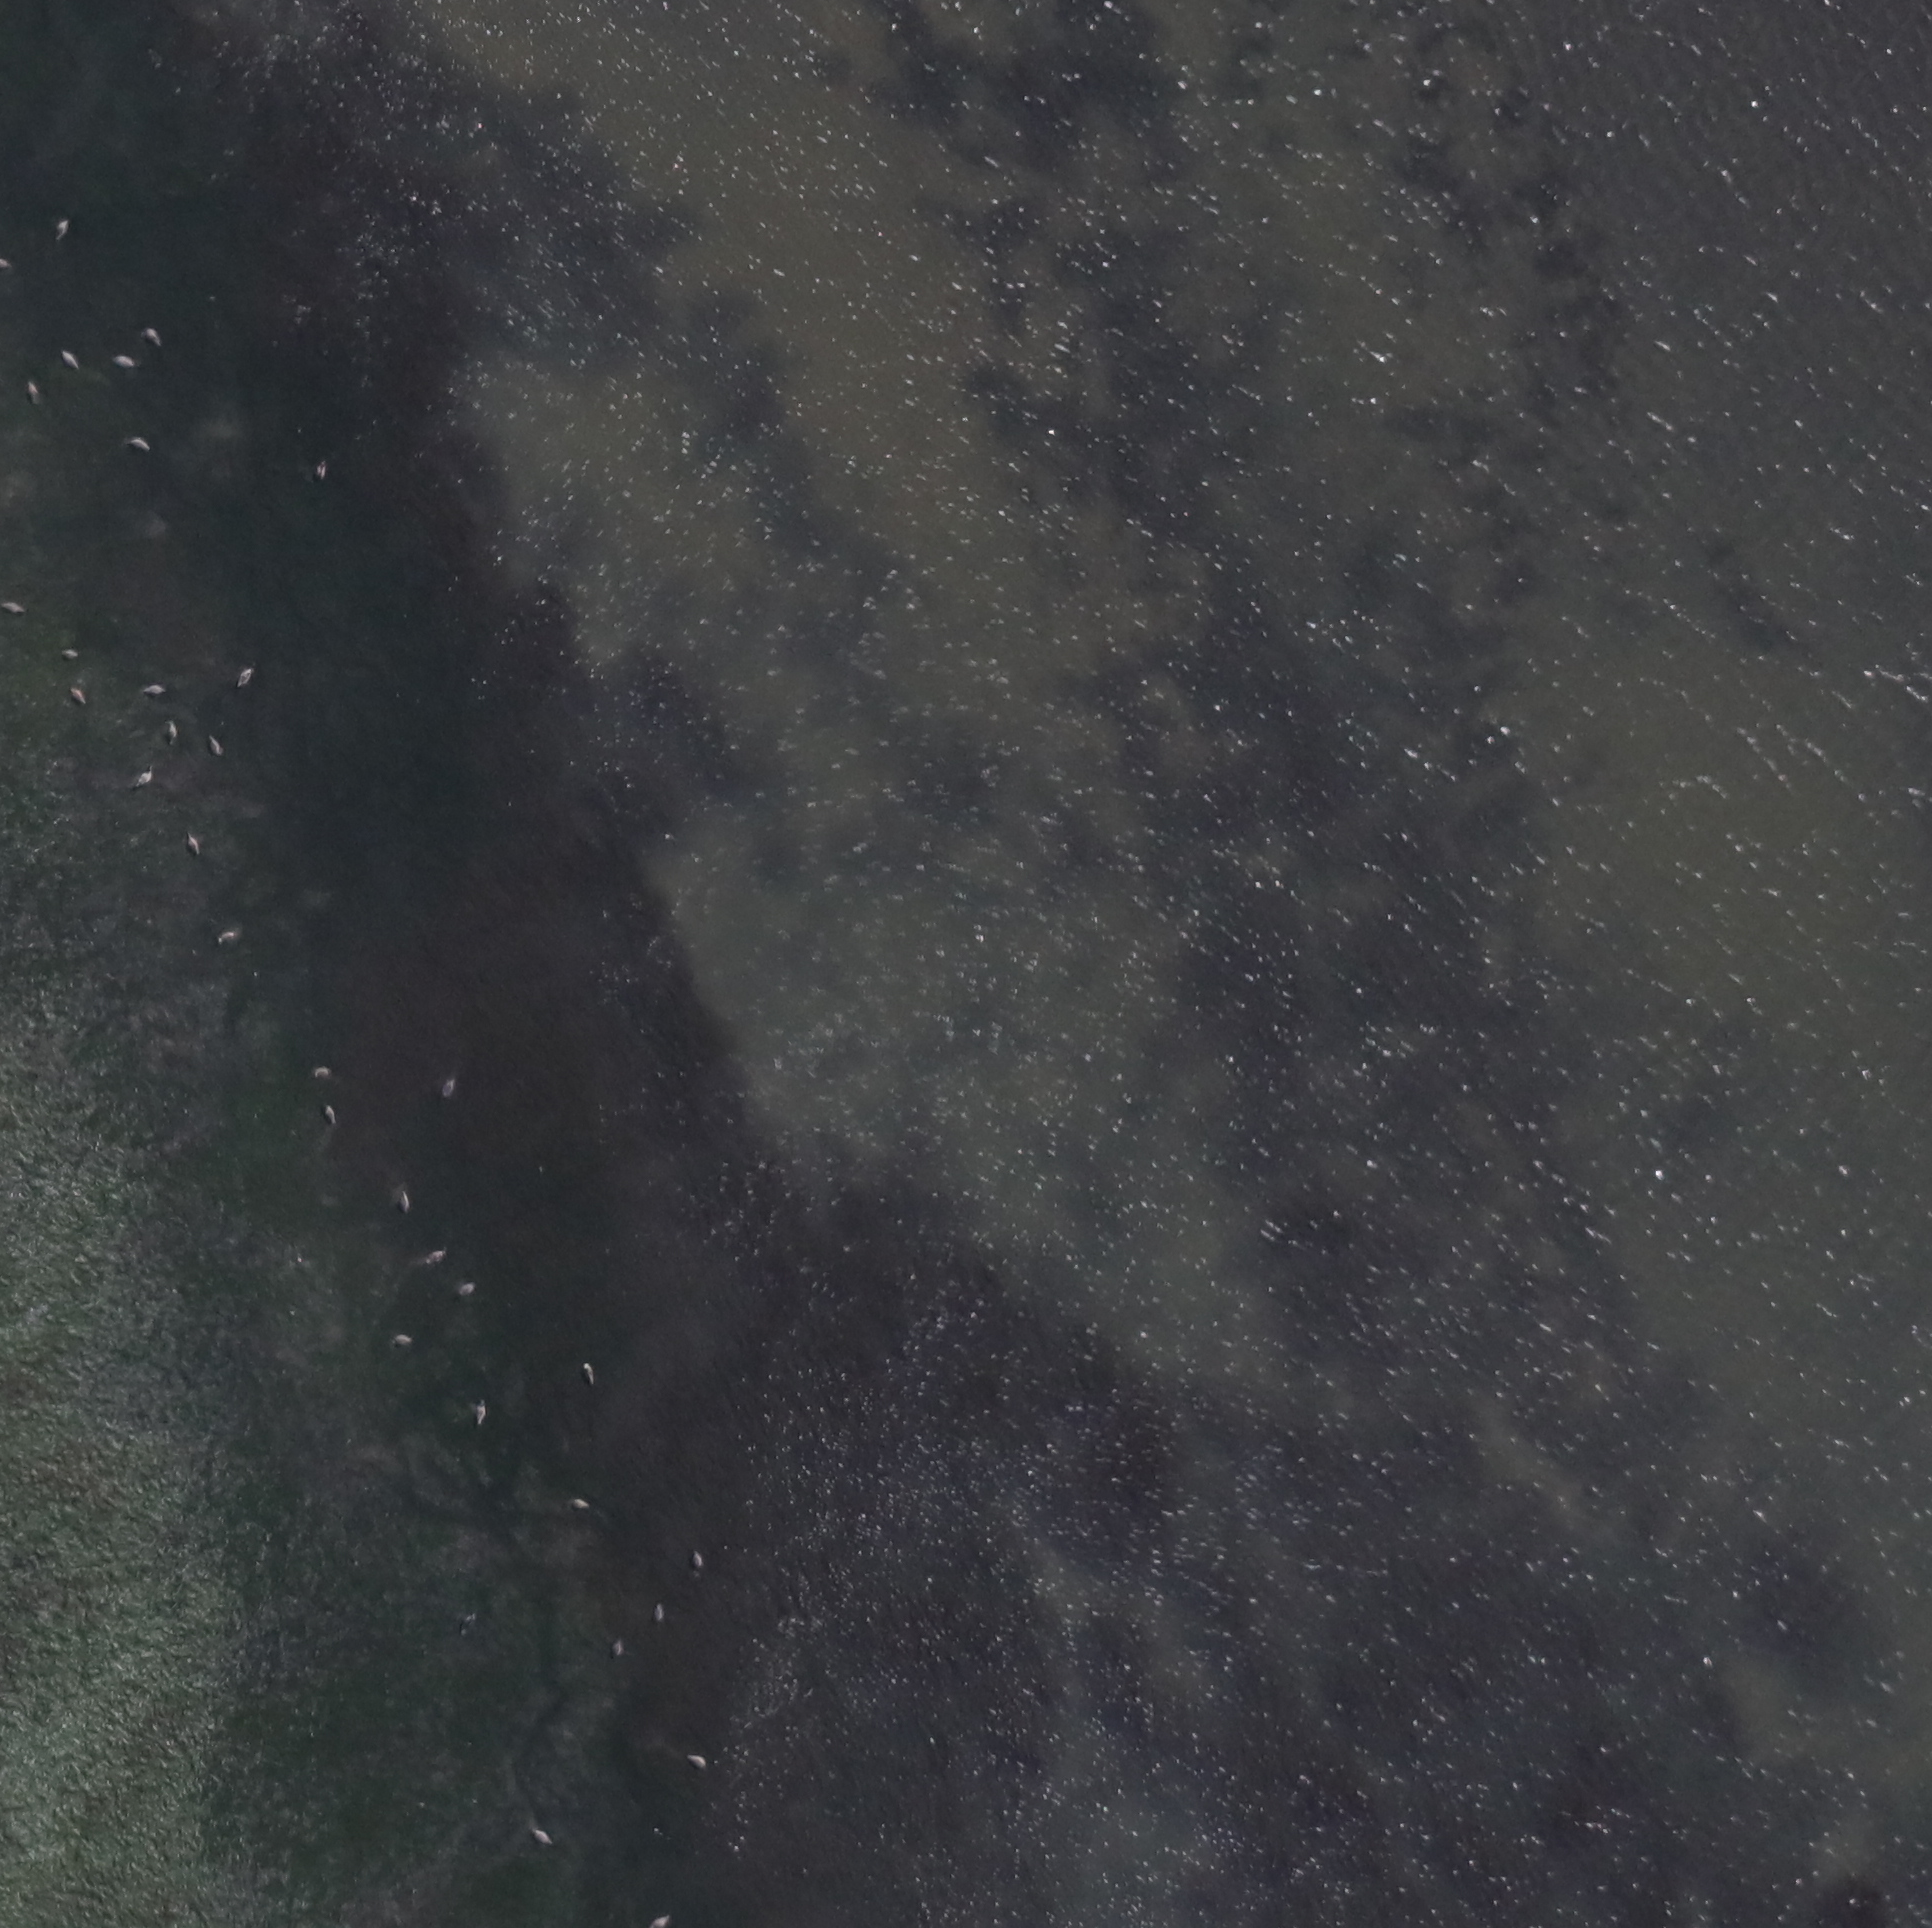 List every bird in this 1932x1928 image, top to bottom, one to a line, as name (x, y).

other bird (62, 228)
Canada goose (154, 334)
other bird (70, 357)
Canada goose (122, 363)
other bird (32, 390)
other bird (138, 442)
Canada goose (321, 473)
other bird (15, 608)
other bird (72, 656)
other bird (241, 676)
other bird (153, 690)
other bird (79, 695)
other bird (172, 734)
other bird (215, 748)
other bird (148, 781)
other bird (195, 846)
Canada goose (226, 938)
Canada goose (322, 1073)
Canada goose (447, 1088)
Canada goose (329, 1114)
Canada goose (403, 1202)
Canada goose (439, 1253)
Canada goose (465, 1289)
Canada goose (403, 1341)
Canada goose (587, 1373)
Canada goose (480, 1413)
Canada goose (581, 1505)
Canada goose (695, 1560)
Canada goose (657, 1615)
Canada goose (616, 1651)
Canada goose (695, 1762)
Canada goose (545, 1838)
Canada goose (658, 1923)